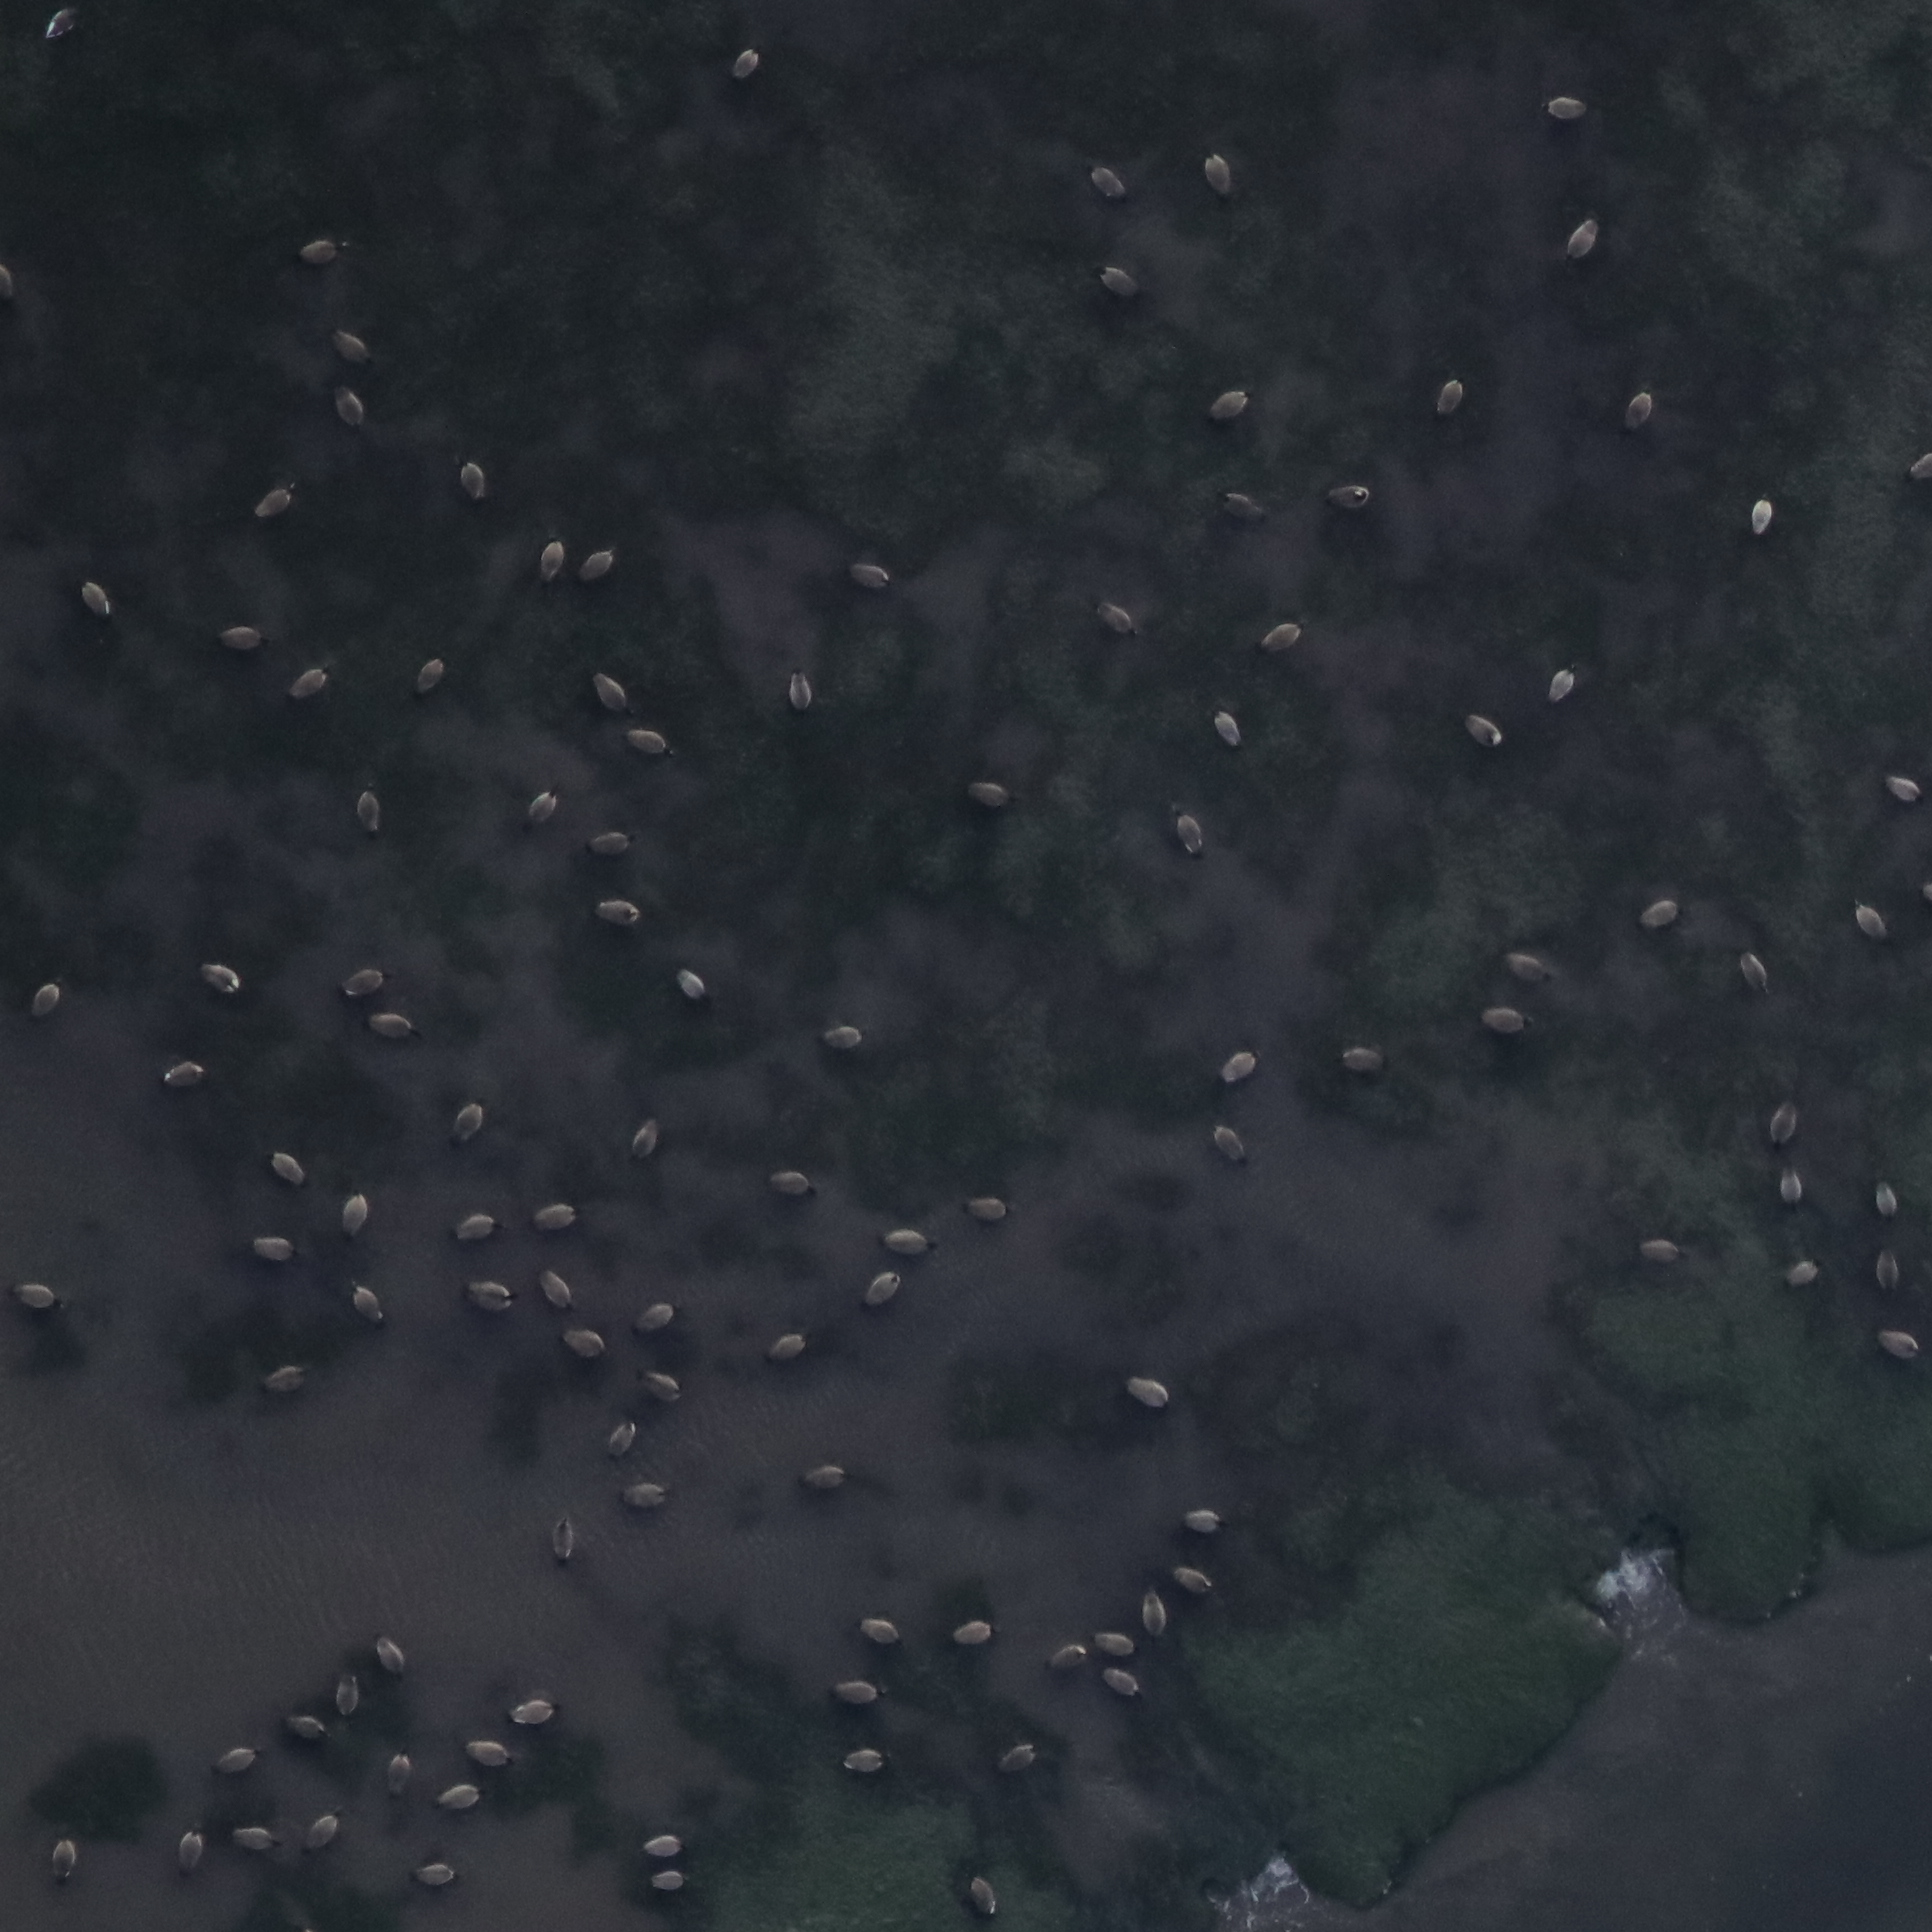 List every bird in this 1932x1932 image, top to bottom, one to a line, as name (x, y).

brant (63, 19)
Canada goose (746, 63)
Canada goose (1565, 110)
Canada goose (1218, 176)
Canada goose (1106, 184)
Canada goose (1581, 240)
Canada goose (322, 253)
Canada goose (4, 282)
Canada goose (1116, 282)
Canada goose (351, 349)
Canada goose (1450, 398)
Canada goose (1230, 407)
Canada goose (350, 409)
Canada goose (1637, 410)
Canada goose (1931, 466)
Canada goose (474, 480)
Canada goose (1346, 496)
Canada goose (274, 503)
Canada goose (1240, 506)
Canada goose (1763, 513)
Canada goose (553, 559)
Canada goose (599, 566)
Canada goose (869, 575)
Canada goose (96, 599)
Canada goose (1115, 620)
Canada goose (1281, 639)
Canada goose (241, 640)
Canada goose (430, 676)
Canada goose (310, 684)
Canada goose (1560, 684)
Canada goose (801, 690)
Canada goose (611, 696)
Canada goose (1227, 726)
Canada goose (1481, 731)
Canada goose (646, 743)
Canada goose (1903, 790)
Canada goose (990, 796)
Canada goose (543, 810)
Canada goose (369, 812)
Canada goose (1188, 833)
Canada goose (611, 844)
Canada goose (617, 913)
Canada goose (1659, 914)
Canada goose (1869, 920)
Canada goose (1526, 966)
Canada goose (1752, 973)
Canada goose (218, 975)
Canada goose (364, 980)
Canada goose (692, 984)
Canada goose (46, 999)
Canada goose (1505, 1019)
Canada goose (392, 1025)
Canada goose (843, 1036)
Canada goose (1362, 1058)
Canada goose (1238, 1065)
Canada goose (185, 1074)
Canada goose (470, 1121)
Canada goose (1783, 1123)
Canada goose (646, 1138)
Canada goose (1227, 1142)
Canada goose (286, 1168)
Canada goose (791, 1181)
Canada goose (1789, 1188)
Canada goose (1886, 1198)
Canada goose (988, 1208)
Canada goose (355, 1212)
Canada goose (556, 1217)
Canada goose (477, 1225)
Canada goose (906, 1240)
Canada goose (275, 1248)
Canada goose (1659, 1250)
Canada goose (1886, 1269)
Canada goose (1802, 1272)
Canada goose (882, 1288)
Canada goose (558, 1289)
Canada goose (34, 1294)
Canada goose (489, 1294)
Canada goose (367, 1304)
Canada goose (657, 1314)
Canada goose (585, 1342)
Canada goose (1898, 1342)
Canada goose (789, 1346)
Canada goose (284, 1377)
Canada goose (661, 1384)
Canada goose (1146, 1391)
Canada goose (622, 1436)
Canada goose (828, 1477)
Canada goose (646, 1493)
Canada goose (1201, 1521)
Canada goose (565, 1540)
Canada goose (1193, 1578)
Canada goose (1152, 1612)
Canada goose (881, 1631)
Canada goose (971, 1632)
Canada goose (1112, 1644)
Canada goose (391, 1655)
Canada goose (1067, 1657)
Canada goose (1120, 1682)
Canada goose (858, 1691)
Canada goose (348, 1696)
Canada goose (535, 1710)
Canada goose (305, 1725)
Canada goose (487, 1750)
Canada goose (1020, 1758)
Canada goose (237, 1759)
Canada goose (865, 1760)
Canada goose (401, 1769)
Canada goose (458, 1797)
Canada goose (325, 1830)
Canada goose (256, 1838)
Canada goose (193, 1846)
Canada goose (665, 1846)
Canada goose (62, 1852)
Canada goose (437, 1873)
Canada goose (670, 1881)
Canada goose (980, 1893)